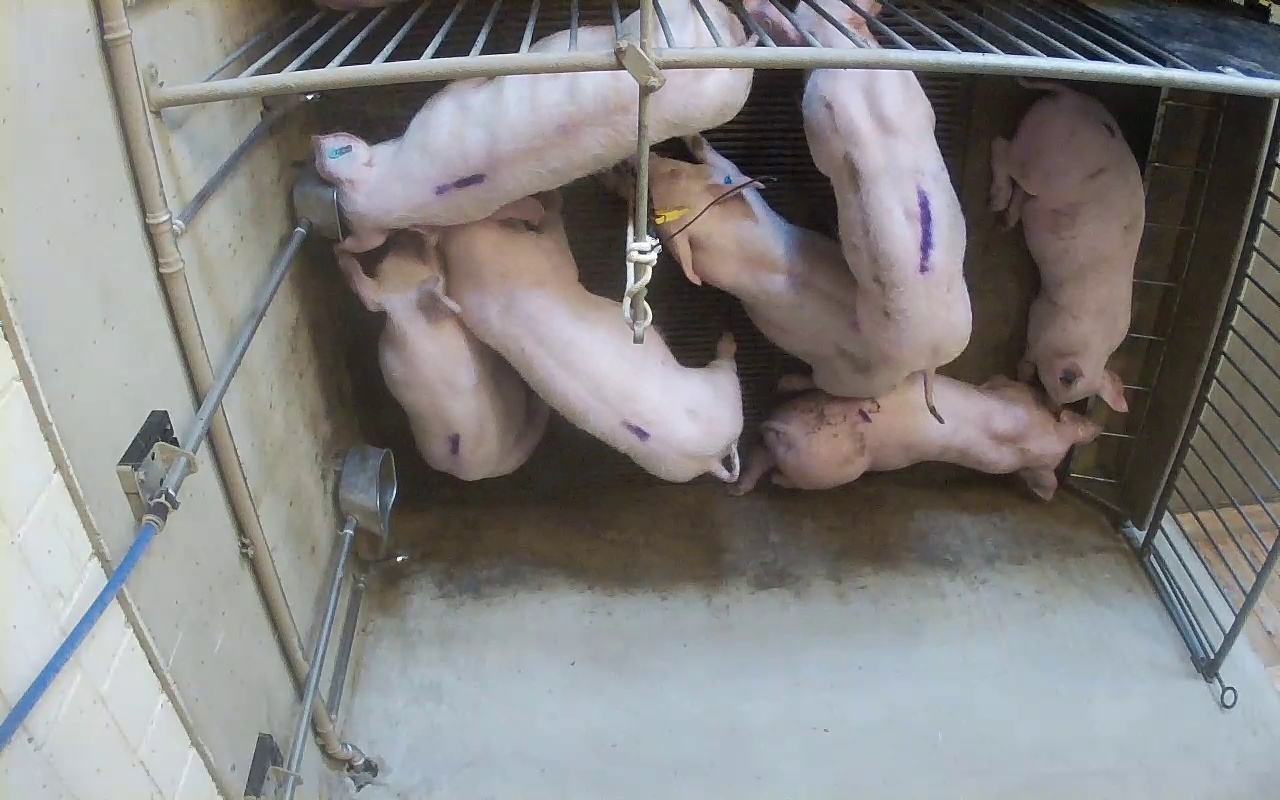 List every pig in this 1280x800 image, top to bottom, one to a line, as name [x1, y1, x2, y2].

pig [310, 0, 761, 255]
pig [743, 0, 973, 425]
pig [990, 75, 1147, 414]
pig [594, 133, 915, 400]
pig [408, 187, 745, 486]
pig [335, 228, 551, 482]
pig [727, 369, 1104, 503]